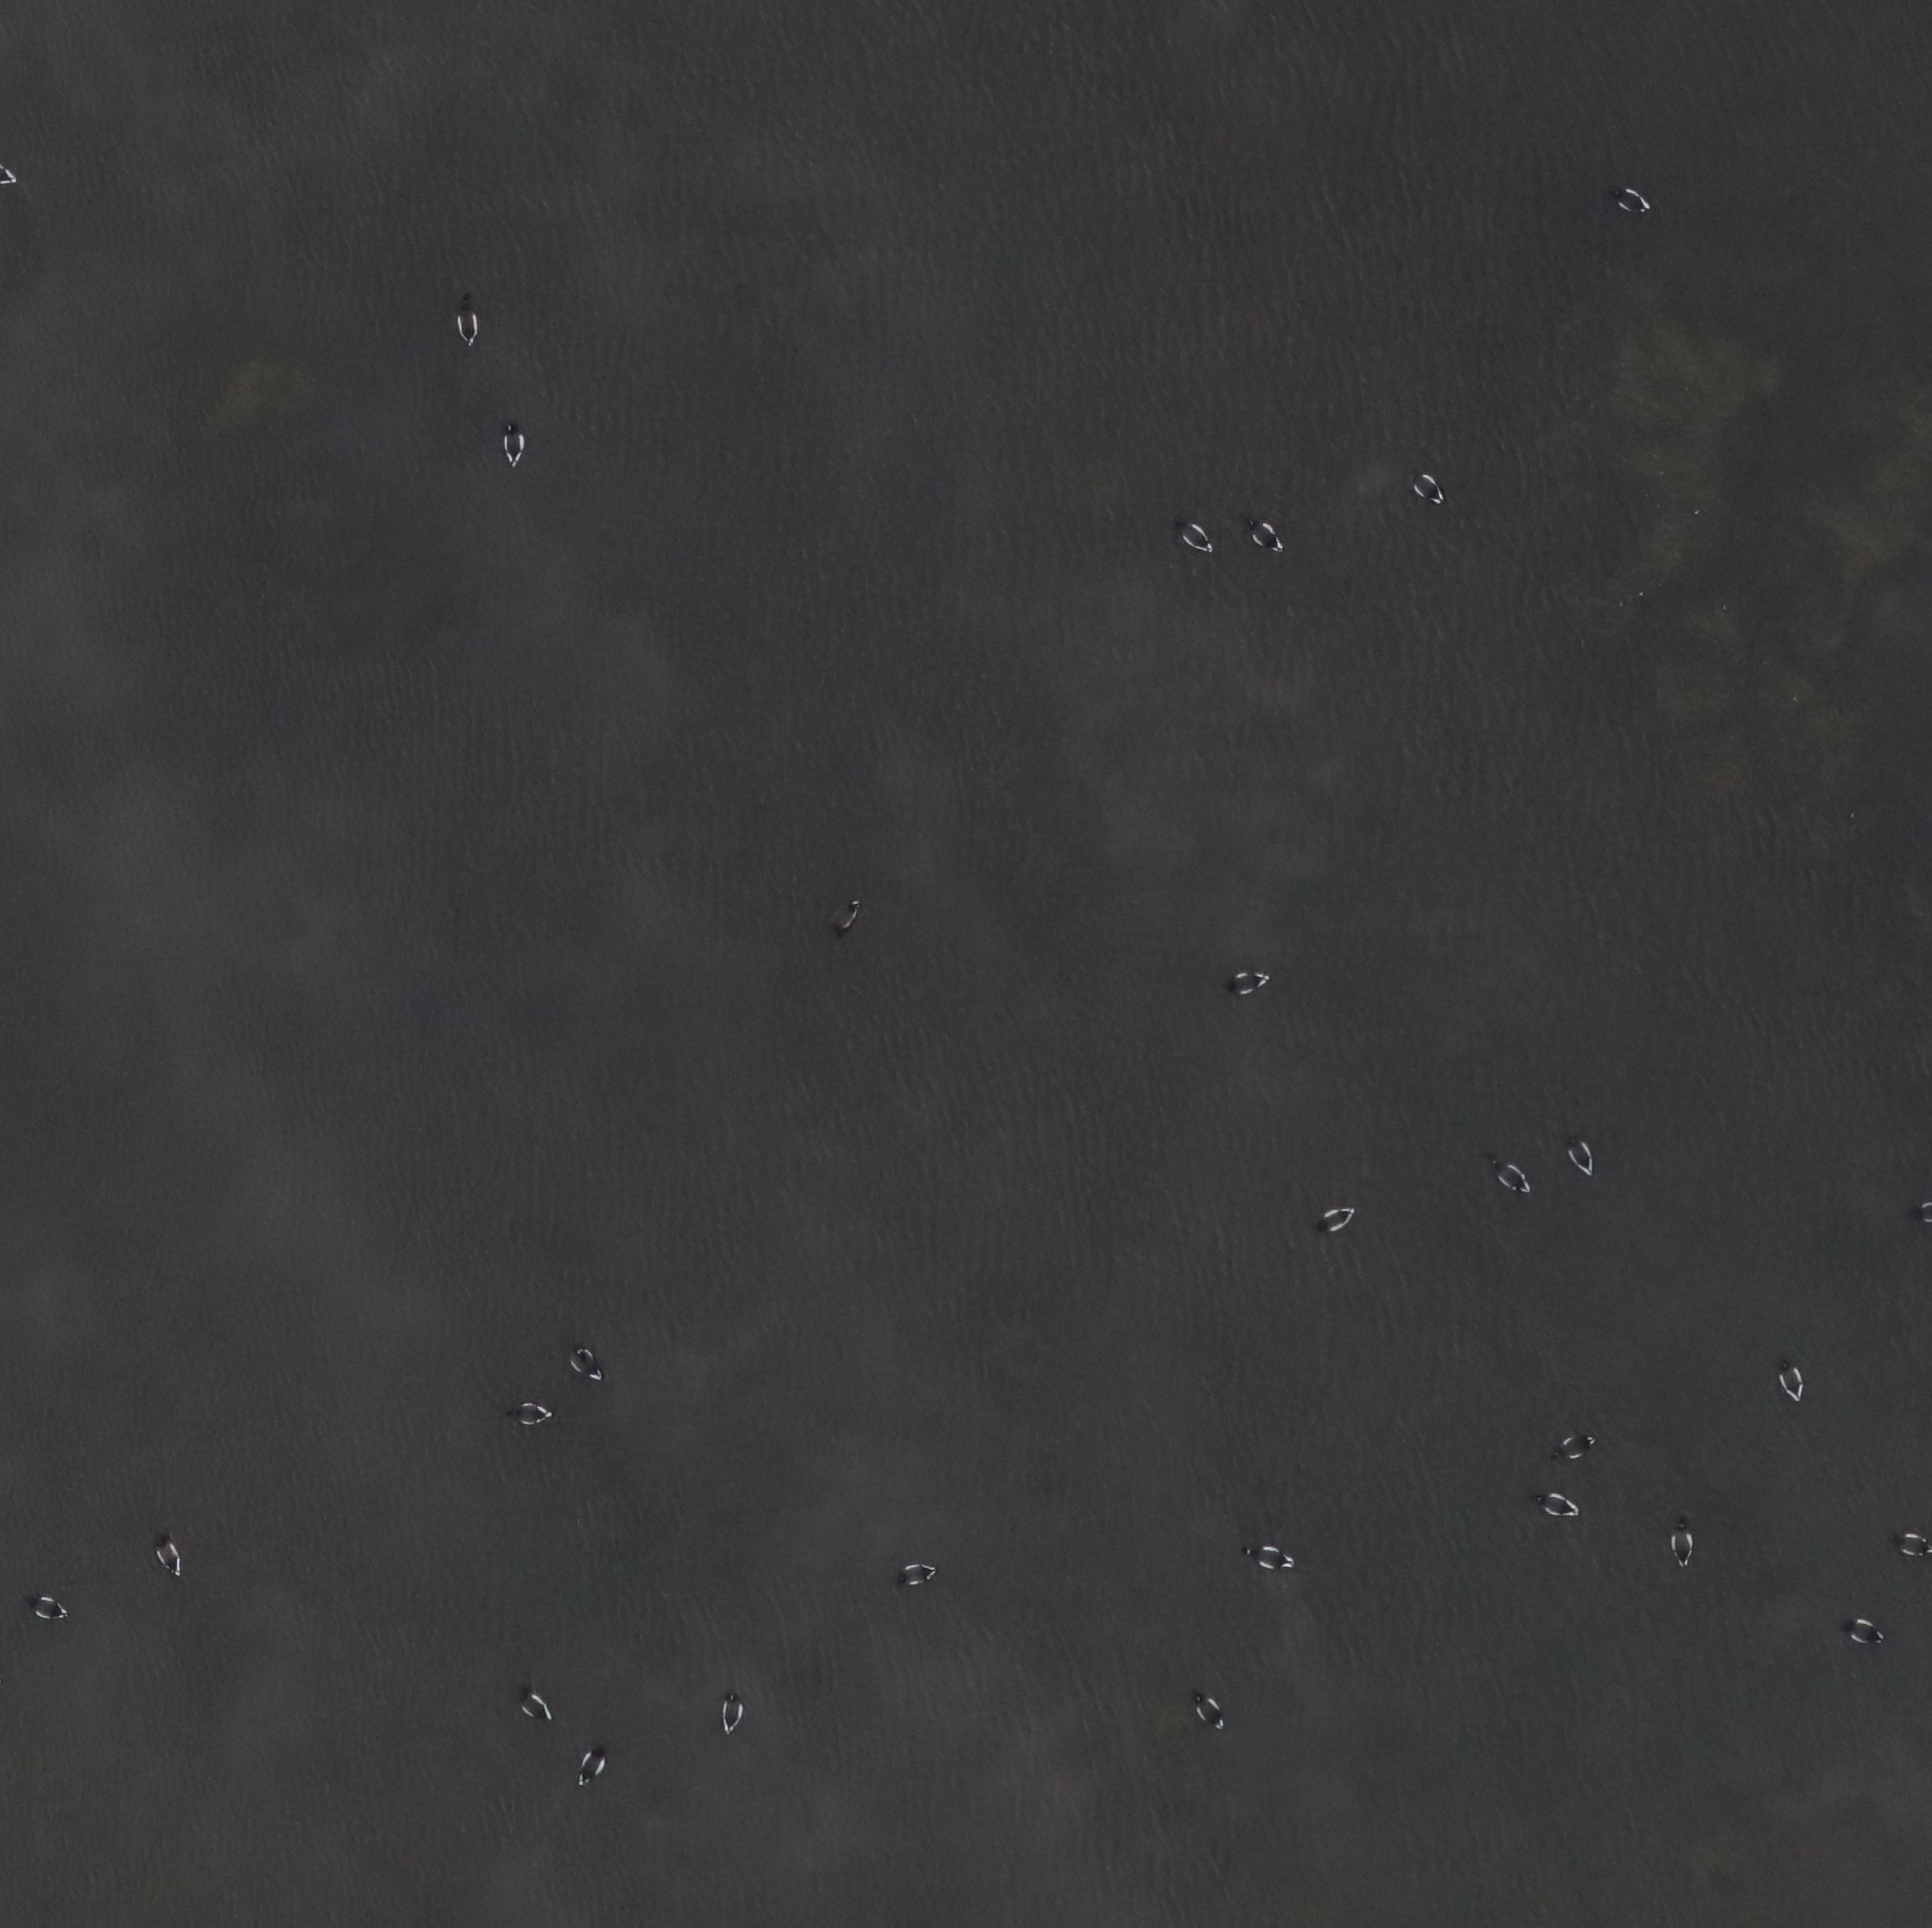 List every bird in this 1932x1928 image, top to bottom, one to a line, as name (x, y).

brant (1633, 203)
brant (469, 326)
brant (514, 445)
brant (1428, 488)
brant (1196, 537)
brant (1265, 537)
brant (844, 917)
brant (1249, 984)
brant (1580, 1155)
brant (1512, 1177)
brant (1338, 1220)
brant (587, 1362)
brant (1792, 1379)
brant (531, 1414)
brant (1576, 1446)
brant (1558, 1504)
brant (1683, 1542)
brant (1915, 1545)
brant (167, 1555)
brant (1270, 1559)
brant (916, 1575)
brant (47, 1606)
brant (1866, 1631)
brant (536, 1705)
brant (1209, 1709)
brant (733, 1711)
brant (593, 1765)